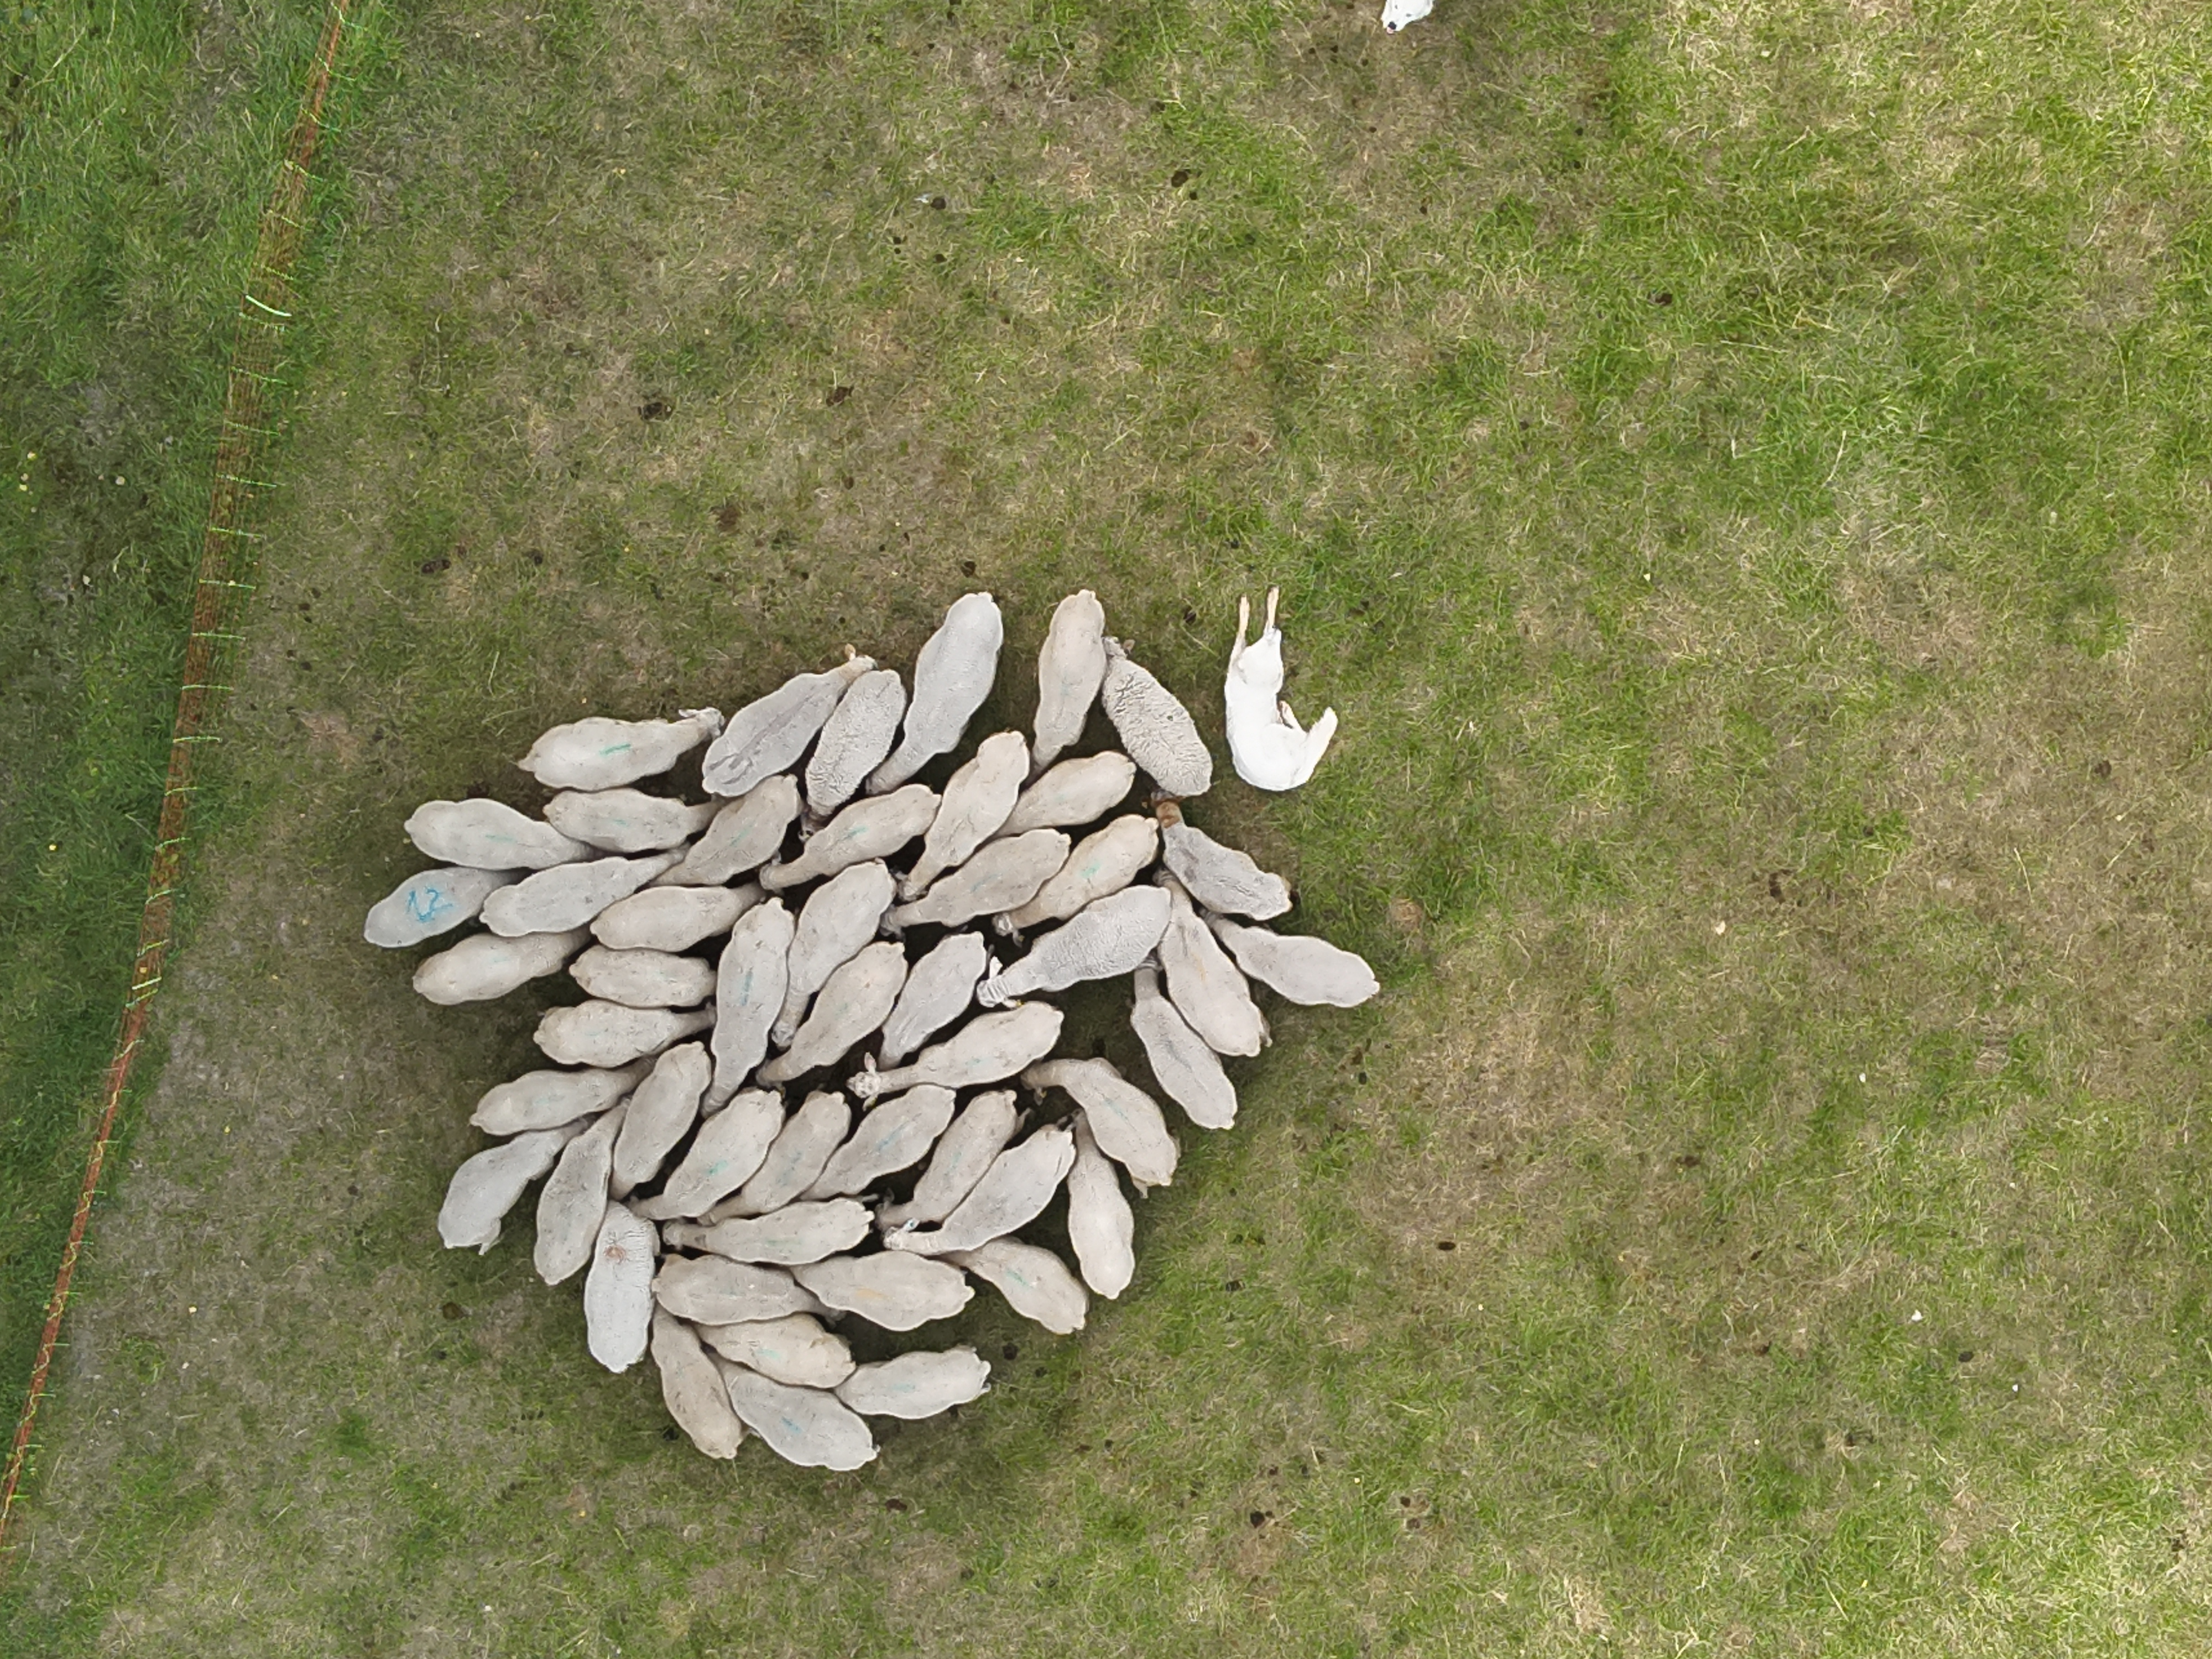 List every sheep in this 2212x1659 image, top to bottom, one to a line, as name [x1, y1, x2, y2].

sheep [1029, 588, 1106, 782]
sheep [866, 592, 1004, 799]
sheep [1103, 633, 1213, 796]
sheep [701, 642, 879, 798]
sheep [798, 670, 908, 843]
sheep [516, 704, 727, 792]
sheep [891, 728, 1031, 902]
sheep [996, 751, 1138, 837]
sheep [650, 774, 804, 887]
sheep [759, 784, 940, 897]
sheep [543, 788, 722, 854]
sheep [1139, 789, 1295, 921]
sheep [403, 797, 604, 870]
sheep [990, 813, 1159, 947]
sheep [880, 826, 1069, 939]
sheep [480, 845, 691, 937]
sheep [771, 856, 898, 1053]
sheep [1152, 867, 1274, 1057]
sheep [364, 868, 527, 947]
sheep [590, 883, 765, 953]
sheep [977, 886, 1172, 1010]
sheep [702, 897, 794, 1123]
sheep [1194, 903, 1379, 1008]
sheep [875, 930, 986, 1074]
sheep [411, 931, 590, 1006]
sheep [754, 943, 909, 1103]
sheep [569, 944, 717, 1008]
sheep [1124, 949, 1239, 1131]
sheep [533, 999, 715, 1069]
sheep [846, 1000, 1064, 1112]
sheep [612, 1040, 711, 1202]
sheep [1022, 1056, 1182, 1201]
sheep [469, 1057, 658, 1137]
sheep [797, 1083, 956, 1202]
sheep [627, 1085, 789, 1219]
sheep [696, 1090, 852, 1228]
sheep [875, 1090, 1032, 1232]
sheep [534, 1096, 633, 1286]
sheep [1067, 1108, 1137, 1299]
sheep [437, 1112, 594, 1256]
sheep [884, 1116, 1079, 1257]
sheep [663, 1192, 881, 1265]
sheep [584, 1201, 662, 1374]
sheep [932, 1235, 1091, 1336]
sheep [790, 1250, 978, 1333]
sheep [650, 1254, 848, 1327]
sheep [651, 1305, 747, 1459]
sheep [691, 1313, 858, 1391]
sheep [835, 1341, 994, 1420]
sheep [705, 1346, 881, 1471]